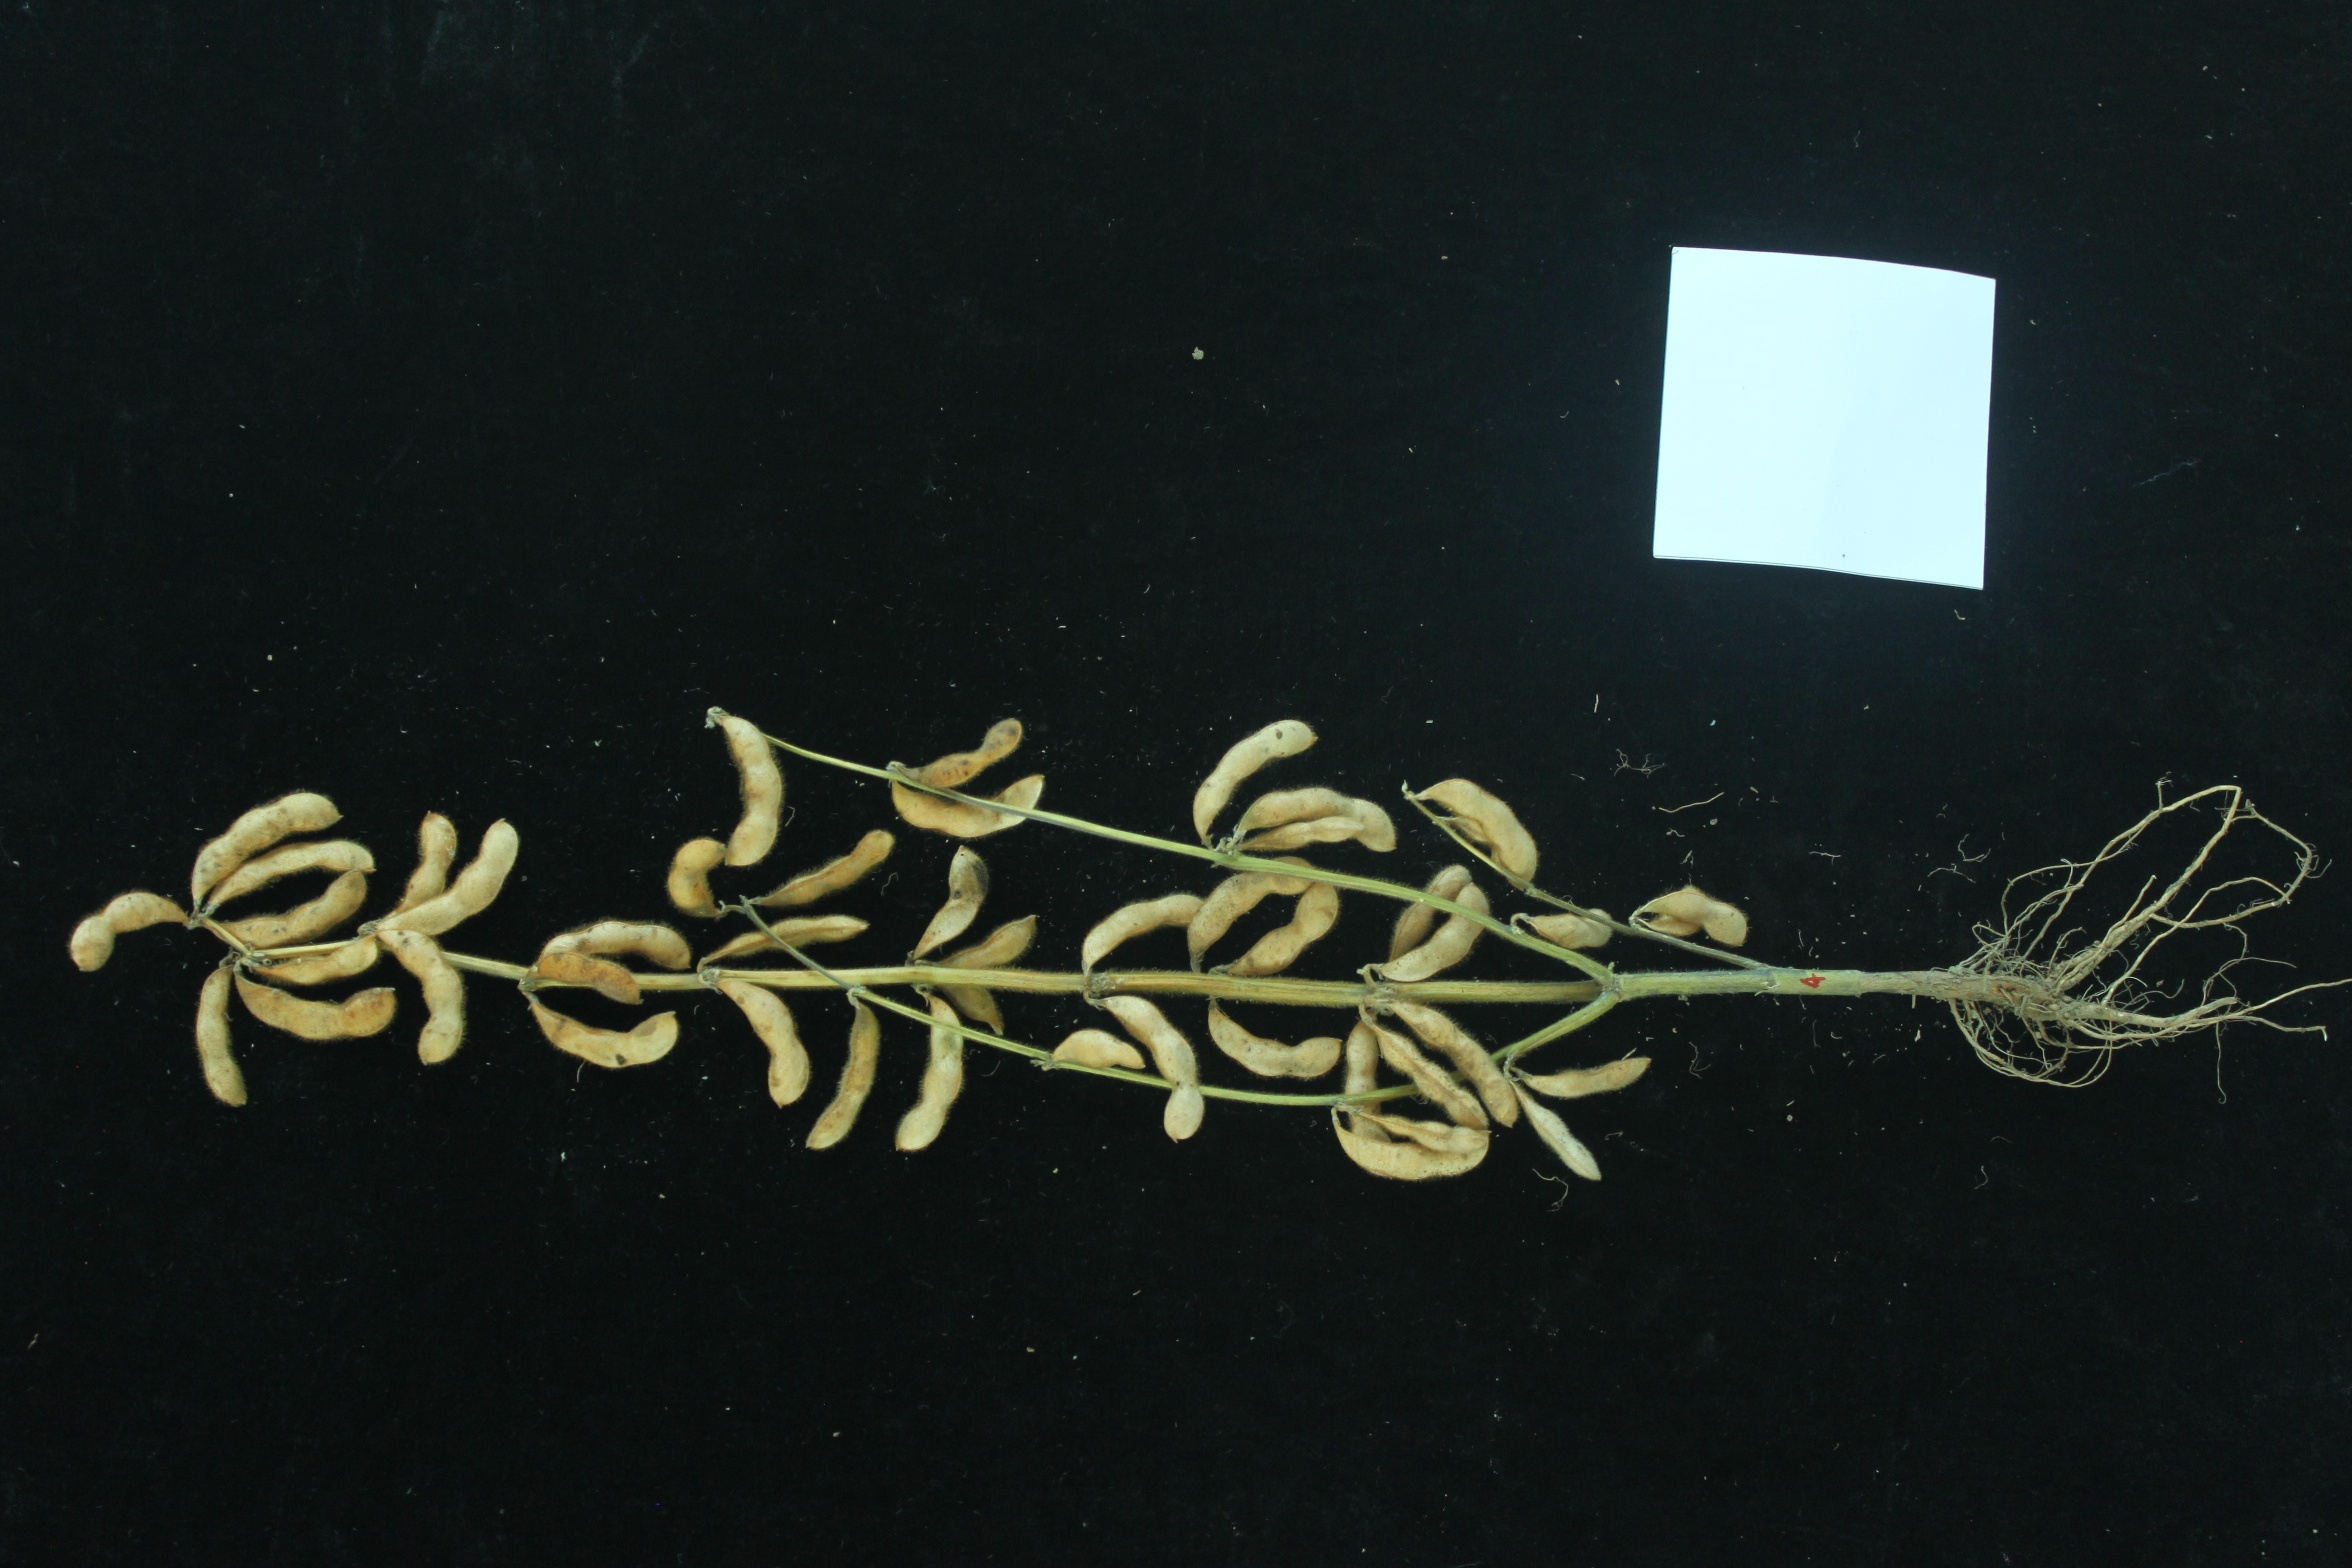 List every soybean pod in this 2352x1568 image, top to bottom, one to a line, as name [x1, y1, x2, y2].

soybean pod [711, 715, 780, 866]
soybean pod [897, 720, 1021, 790]
soybean pod [1193, 721, 1315, 841]
soybean pod [894, 775, 1042, 838]
soybean pod [1416, 779, 1537, 881]
soybean pod [1240, 790, 1394, 853]
soybean pod [192, 793, 341, 912]
soybean pod [404, 816, 458, 907]
soybean pod [1239, 816, 1367, 850]
soybean pod [368, 819, 518, 935]
soybean pod [750, 831, 893, 907]
soybean pod [666, 840, 727, 915]
soybean pod [205, 842, 375, 914]
soybean pod [913, 847, 987, 959]
soybean pod [1189, 858, 1318, 974]
soybean pod [1389, 867, 1469, 960]
soybean pod [209, 872, 367, 948]
soybean pod [1373, 886, 1488, 983]
soybean pod [1217, 887, 1336, 978]
soybean pod [69, 893, 188, 971]
soybean pod [1634, 893, 1747, 947]
soybean pod [1081, 895, 1205, 989]
soybean pod [1525, 910, 1611, 948]
soybean pod [704, 917, 867, 967]
soybean pod [933, 917, 1035, 971]
soybean pod [540, 921, 690, 971]
soybean pod [377, 933, 465, 1066]
soybean pod [252, 936, 378, 987]
soybean pod [524, 954, 641, 1006]
soybean pod [194, 969, 246, 1105]
soybean pod [237, 970, 396, 1041]
soybean pod [717, 983, 808, 1109]
soybean pod [943, 985, 1000, 1034]
soybean pod [525, 994, 677, 1069]
soybean pod [1209, 996, 1339, 1080]
soybean pod [1103, 998, 1202, 1142]
soybean pod [896, 999, 963, 1149]
soybean pod [808, 1003, 878, 1149]
soybean pod [1393, 1004, 1516, 1129]
soybean pod [1362, 1014, 1489, 1131]
soybean pod [1346, 1025, 1391, 1144]
soybean pod [1049, 1030, 1143, 1070]
soybean pod [1516, 1057, 1649, 1098]
soybean pod [1511, 1083, 1599, 1180]
soybean pod [1361, 1117, 1488, 1157]
soybean pod [1334, 1124, 1486, 1182]